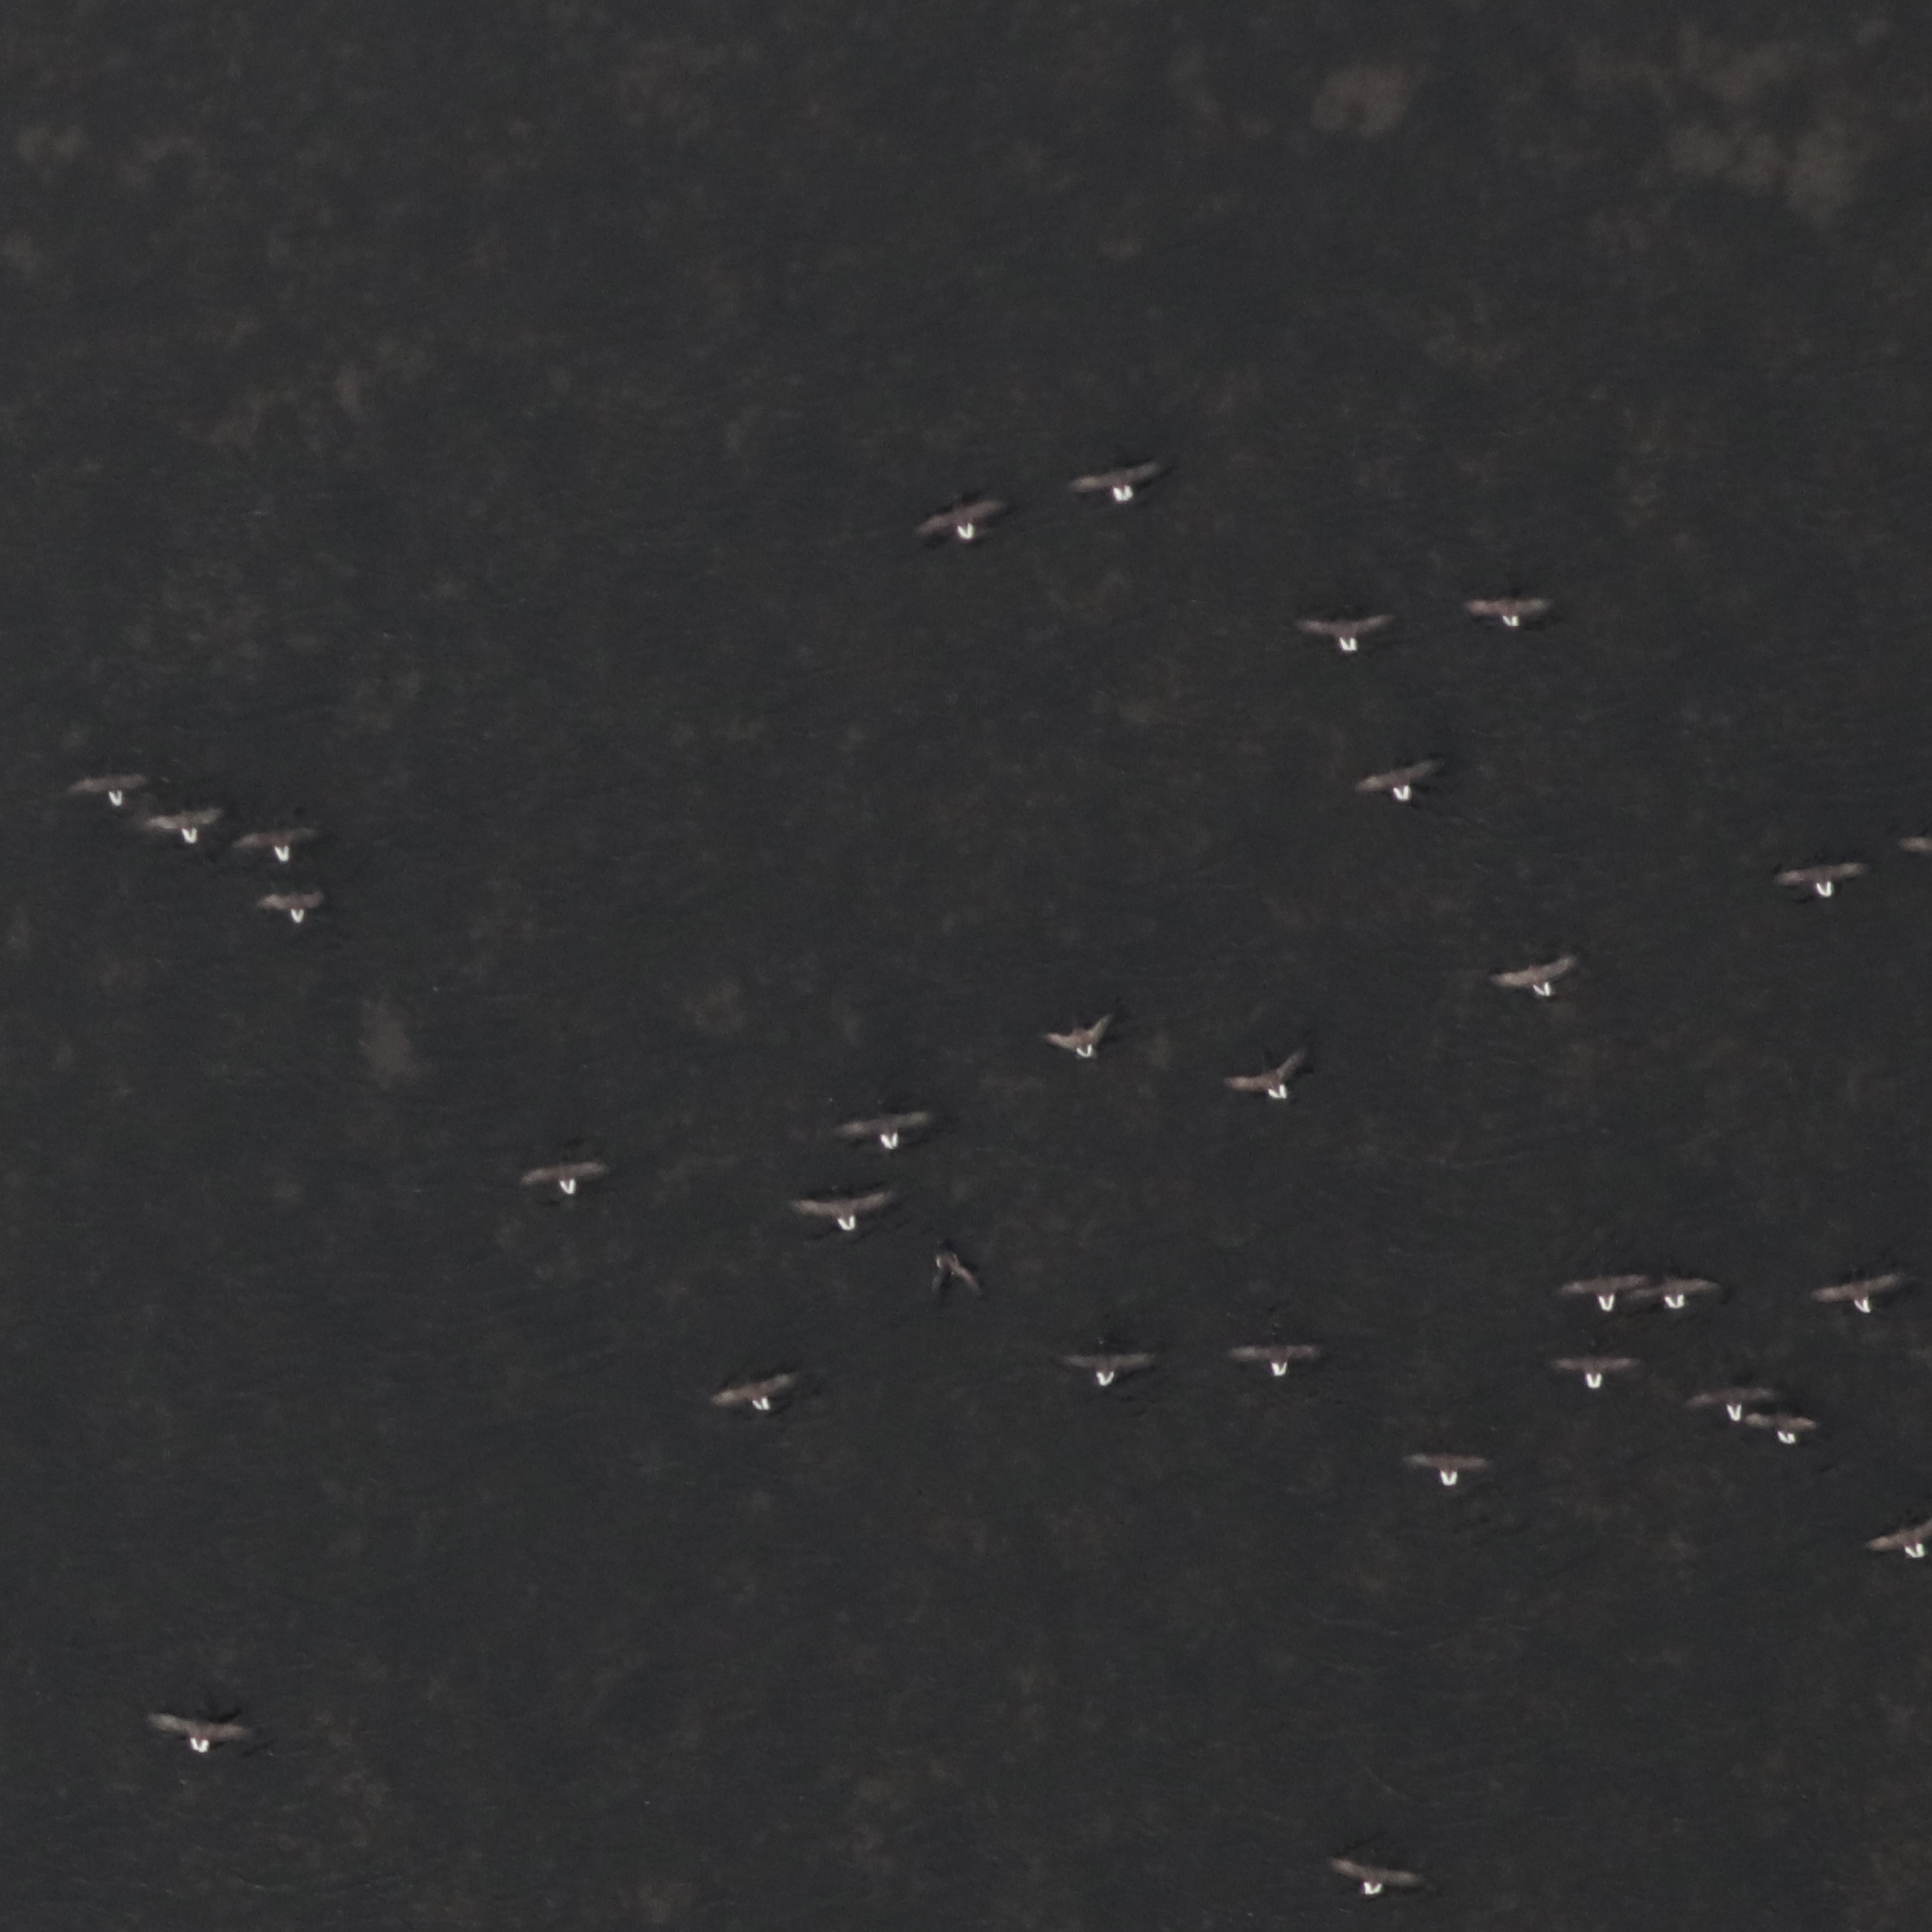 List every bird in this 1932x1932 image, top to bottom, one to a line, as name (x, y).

brant (1115, 478)
brant (964, 520)
brant (1511, 610)
brant (1338, 628)
brant (1396, 779)
brant (110, 790)
brant (181, 823)
brant (284, 845)
brant (1821, 874)
brant (299, 903)
brant (1538, 976)
brant (1083, 1038)
brant (1269, 1079)
brant (884, 1125)
brant (568, 1174)
brant (839, 1207)
brant (944, 1261)
brant (1673, 1289)
brant (1605, 1290)
brant (1855, 1292)
brant (1275, 1357)
brant (1101, 1362)
brant (1592, 1366)
brant (754, 1392)
brant (1732, 1401)
brant (1787, 1425)
brant (1441, 1463)
brant (1904, 1539)
brant (202, 1729)
brant (1368, 1874)